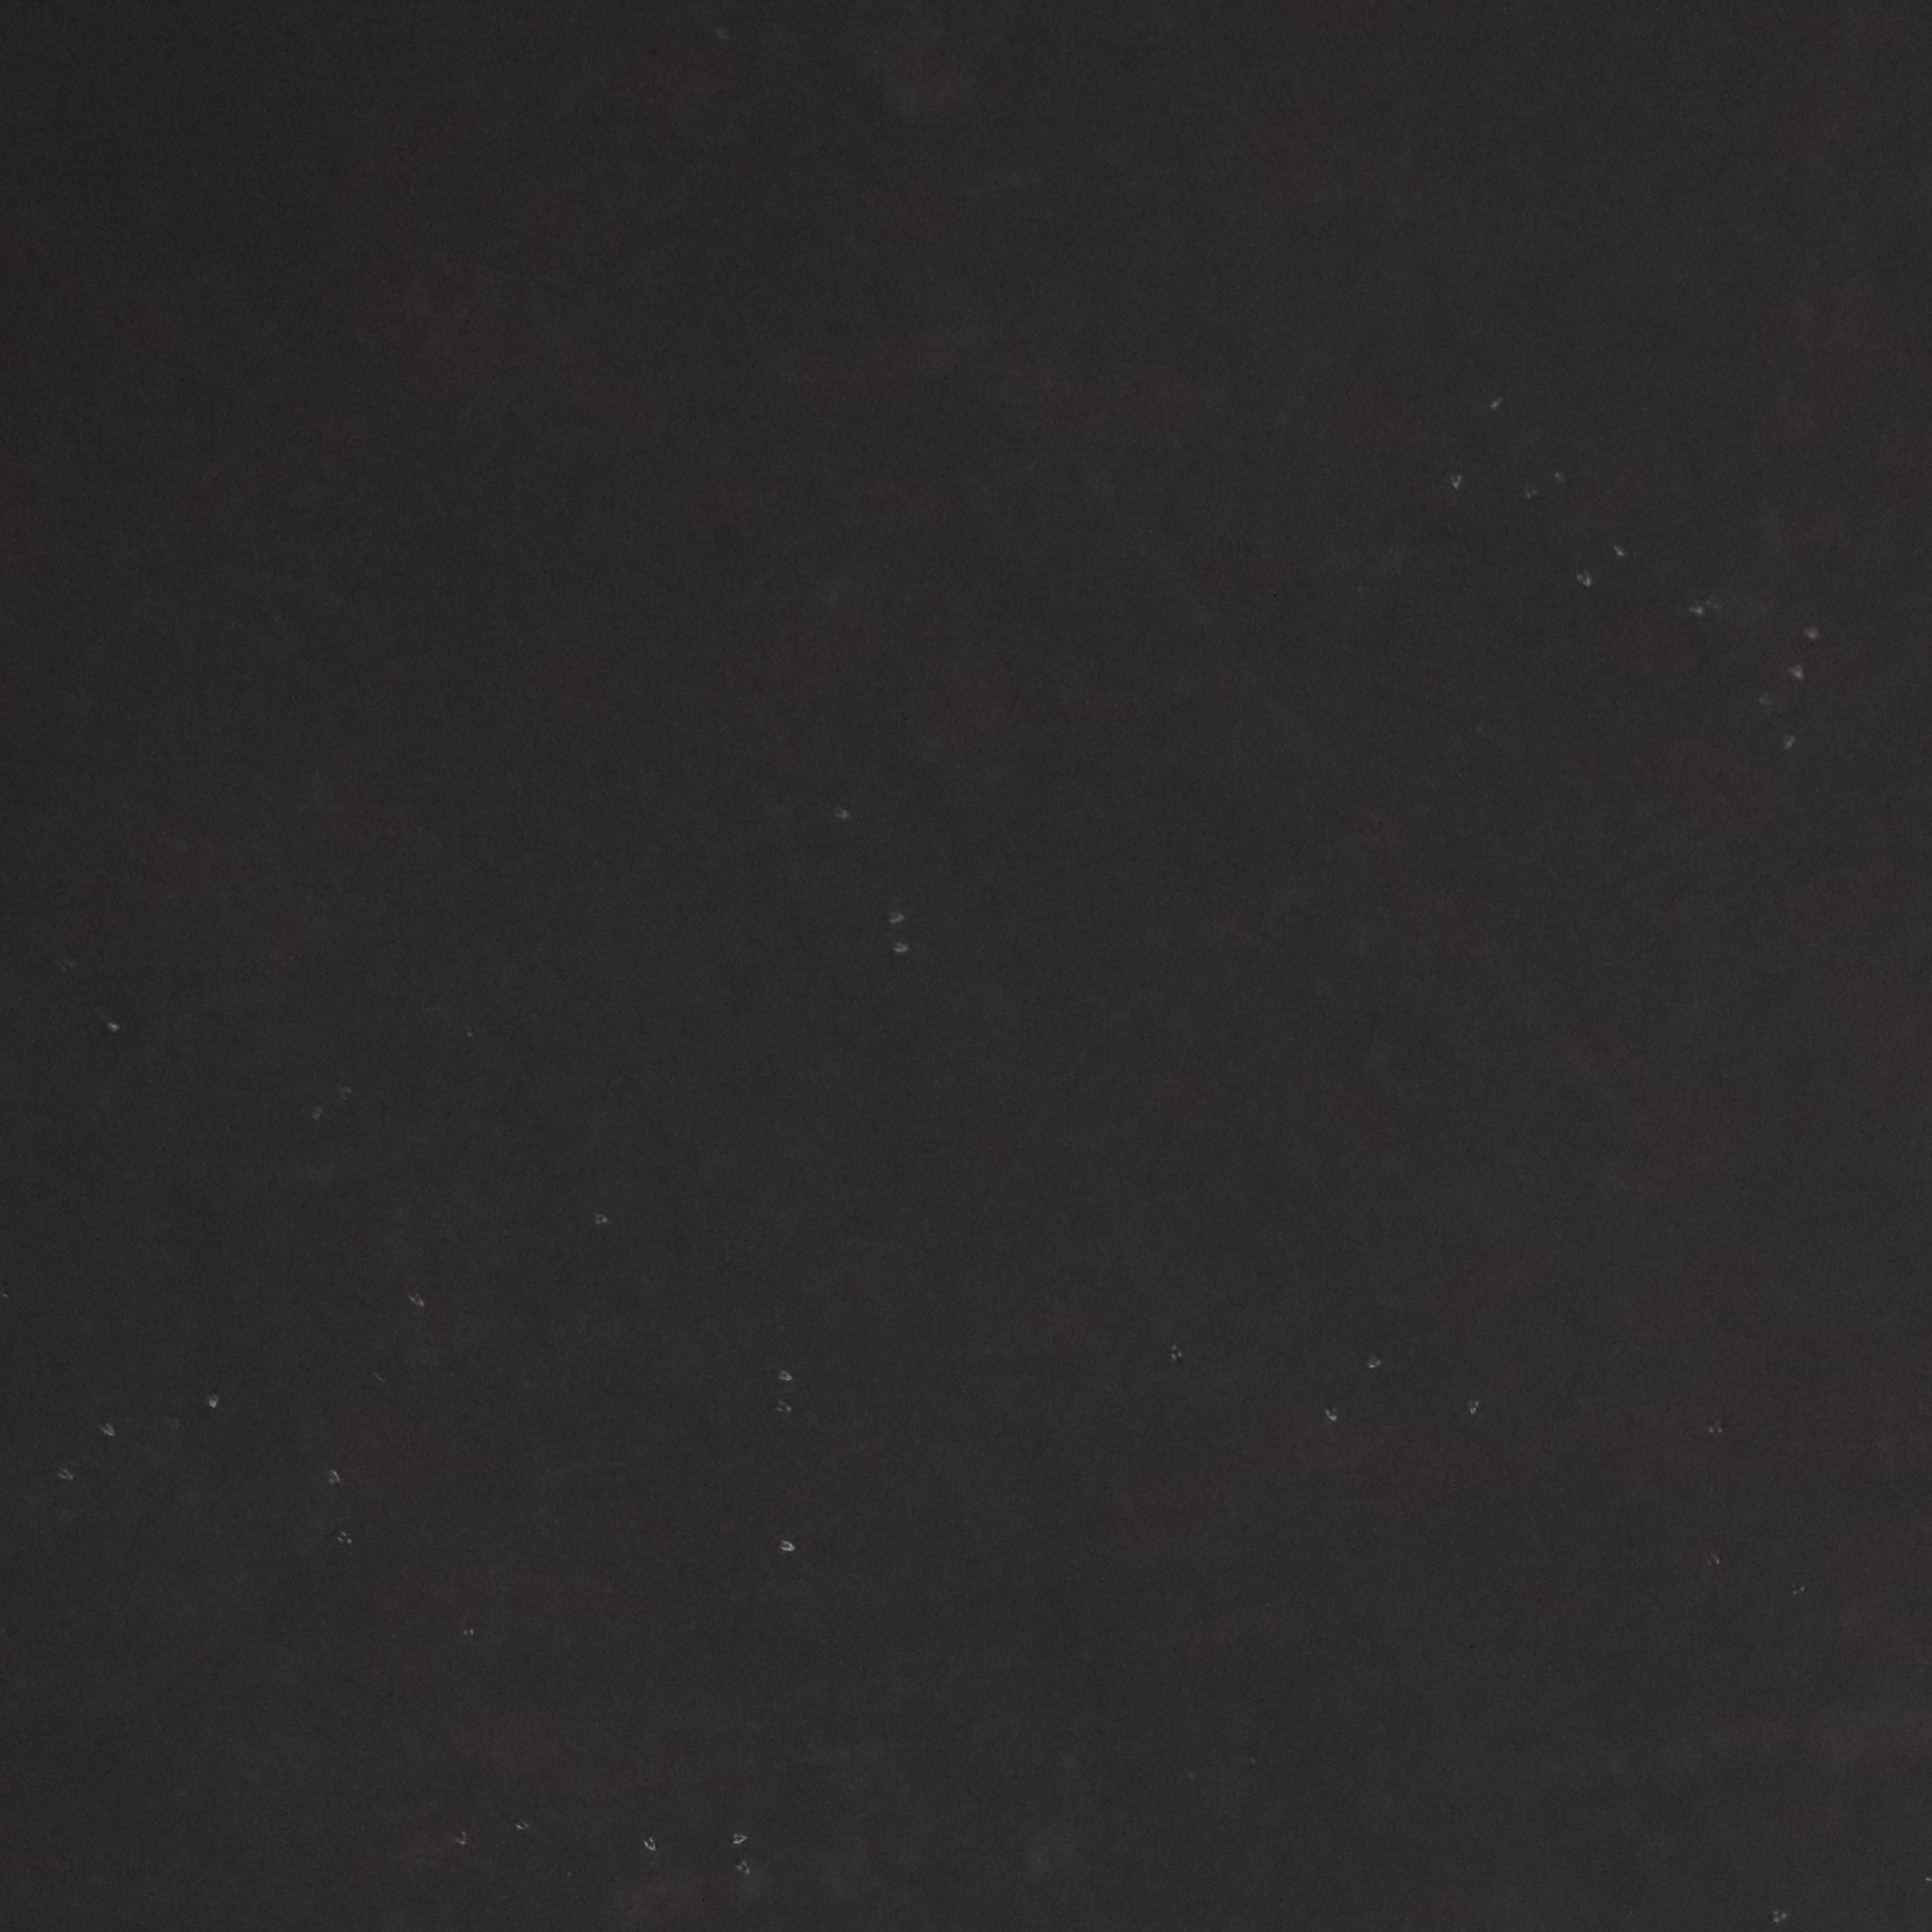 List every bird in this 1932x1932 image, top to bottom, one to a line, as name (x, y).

brant (1495, 404)
brant (1571, 473)
brant (1457, 483)
brant (1540, 492)
brant (1629, 554)
brant (1589, 578)
brant (1726, 606)
brant (1698, 608)
brant (1807, 638)
brant (1793, 671)
brant (1775, 700)
brant (1789, 741)
brant (845, 812)
brant (898, 921)
brant (907, 953)
brant (120, 1025)
brant (347, 1093)
brant (314, 1113)
brant (605, 1222)
brant (421, 1302)
brant (1385, 1358)
brant (1173, 1361)
brant (1375, 1364)
brant (783, 1376)
brant (215, 1396)
brant (1475, 1400)
brant (784, 1408)
brant (1339, 1414)
brant (1721, 1420)
brant (173, 1422)
brant (112, 1428)
brant (68, 1476)
brant (339, 1479)
brant (339, 1536)
brant (789, 1554)
brant (1719, 1564)
brant (1799, 1593)
brant (468, 1626)
brant (521, 1820)
brant (462, 1832)
brant (742, 1834)
brant (654, 1845)
brant (743, 1863)
brant (1778, 1912)